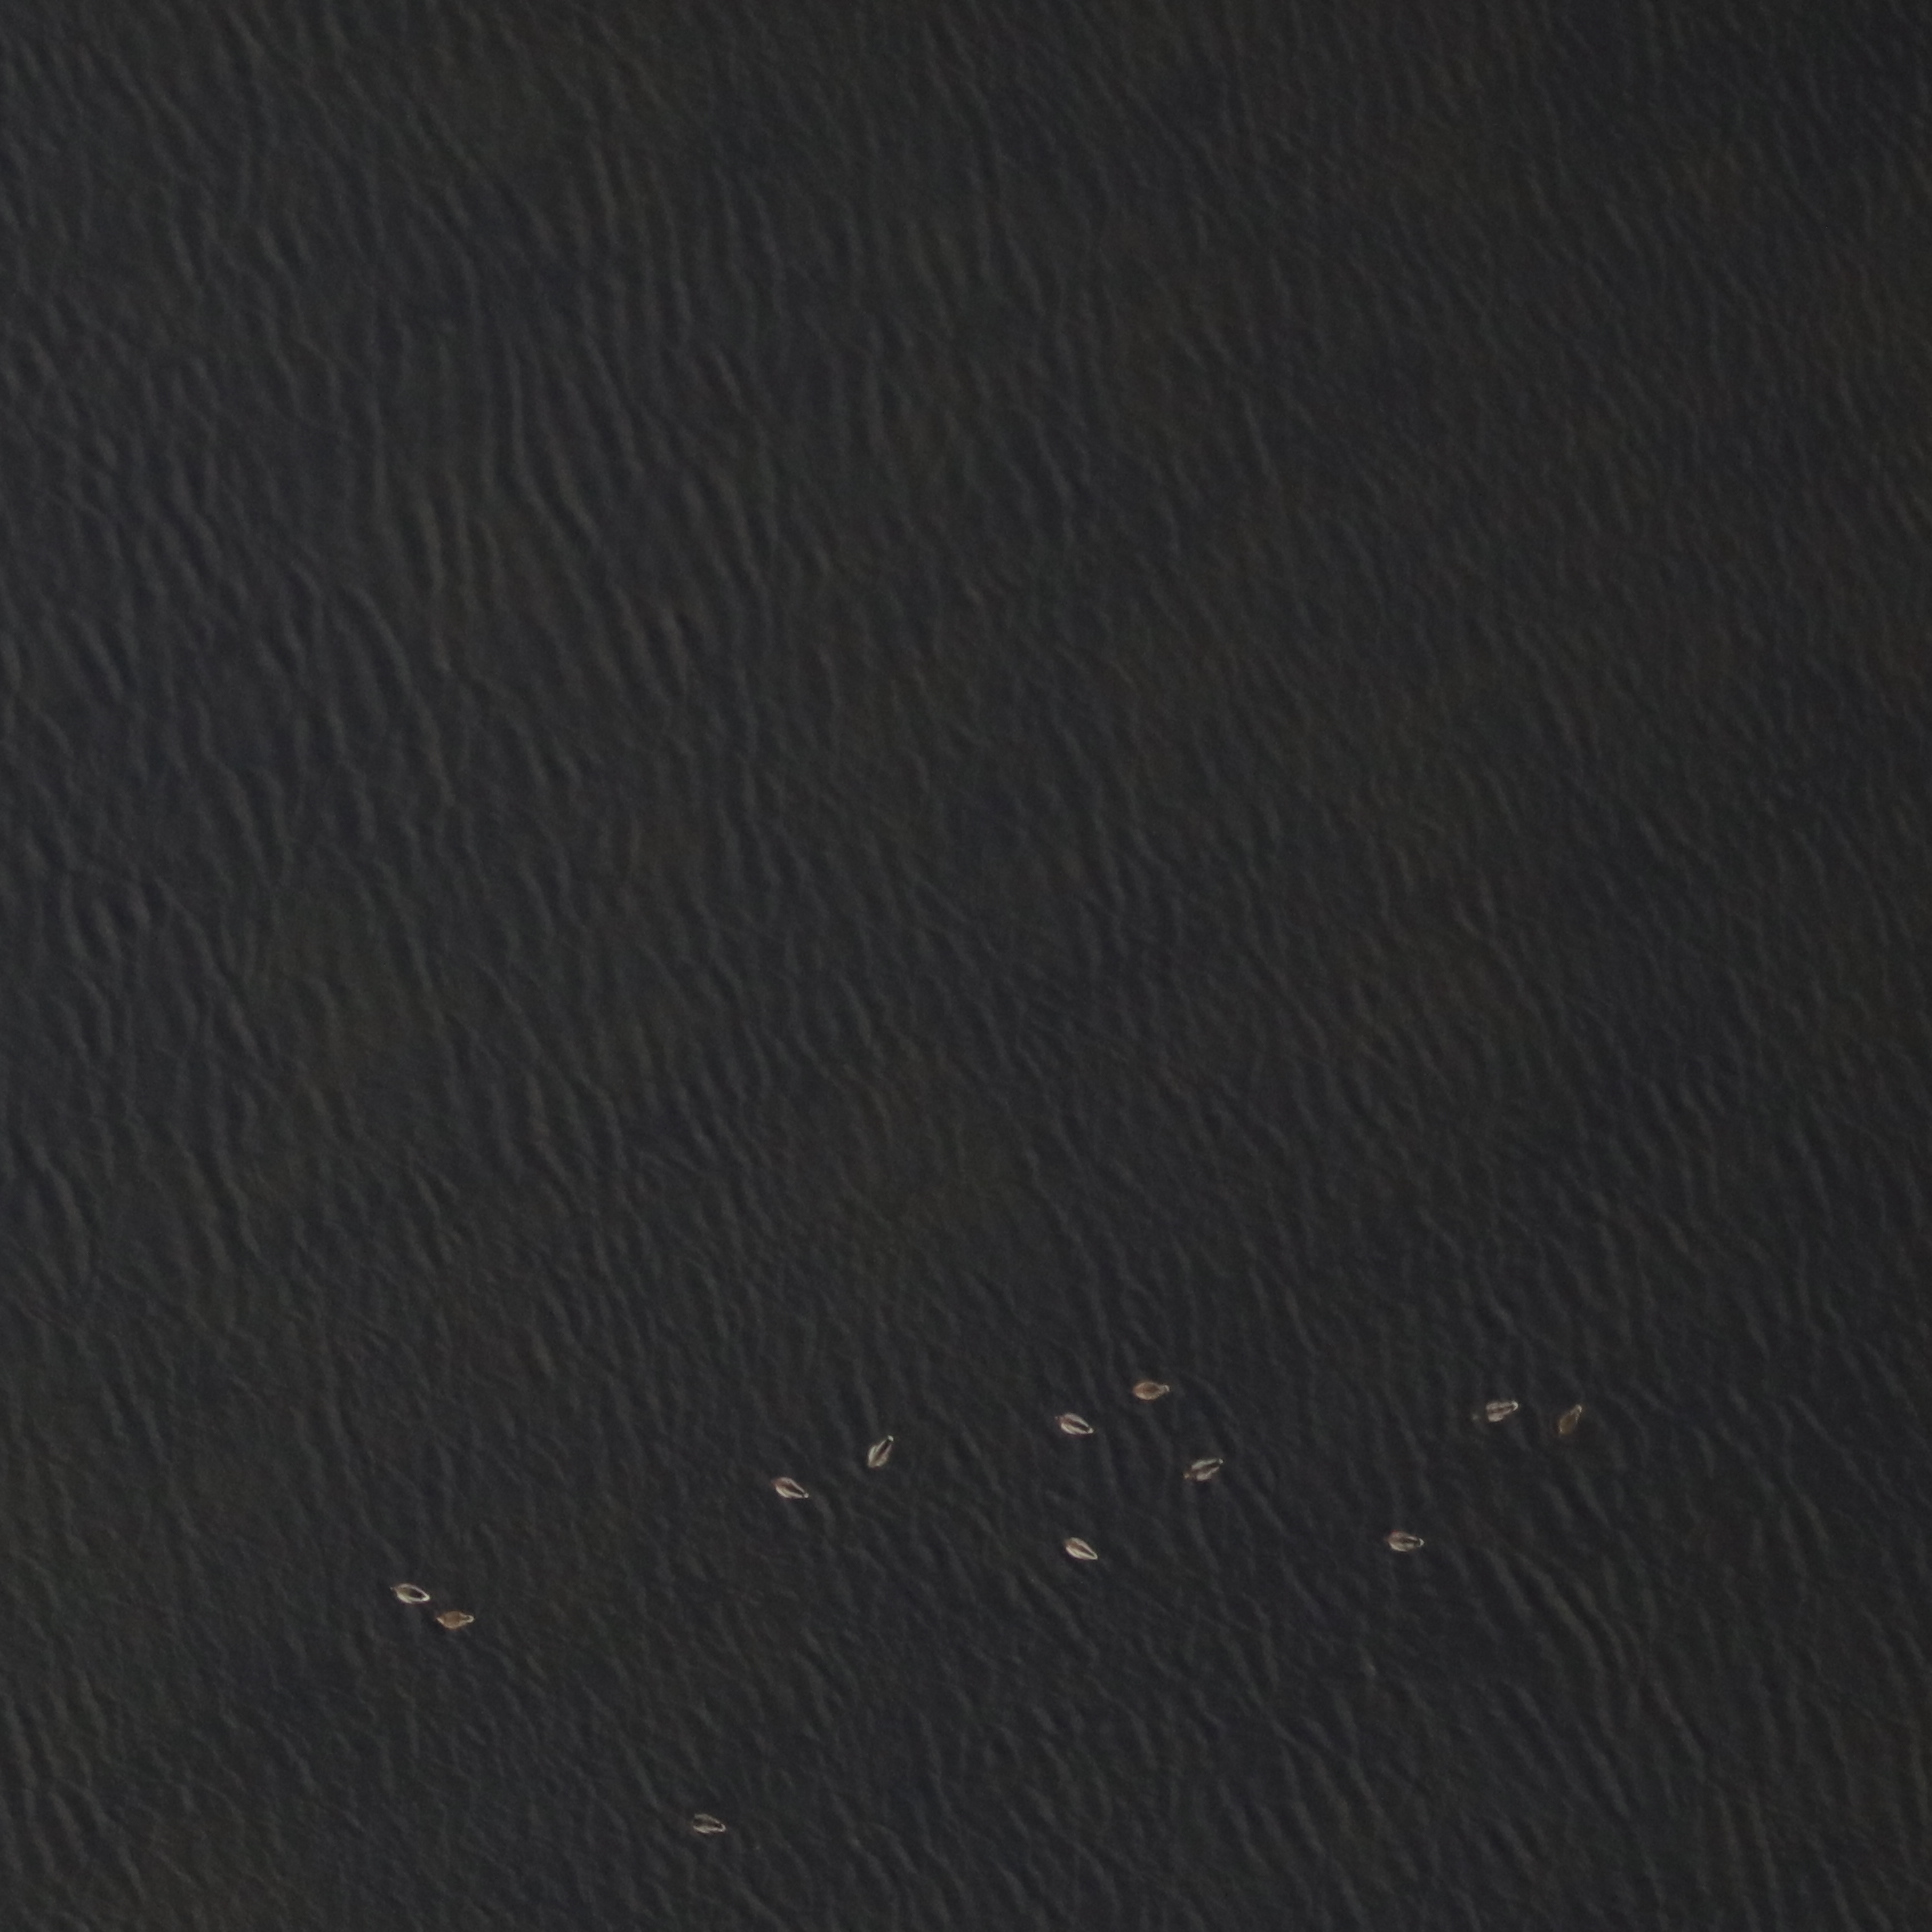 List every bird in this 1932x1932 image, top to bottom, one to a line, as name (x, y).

other bird (1148, 1392)
other bird (1495, 1414)
other bird (1569, 1423)
other bird (1071, 1426)
other bird (880, 1455)
other bird (1204, 1468)
other bird (788, 1487)
other bird (1400, 1541)
other bird (1080, 1548)
other bird (409, 1592)
other bird (454, 1620)
other bird (703, 1825)